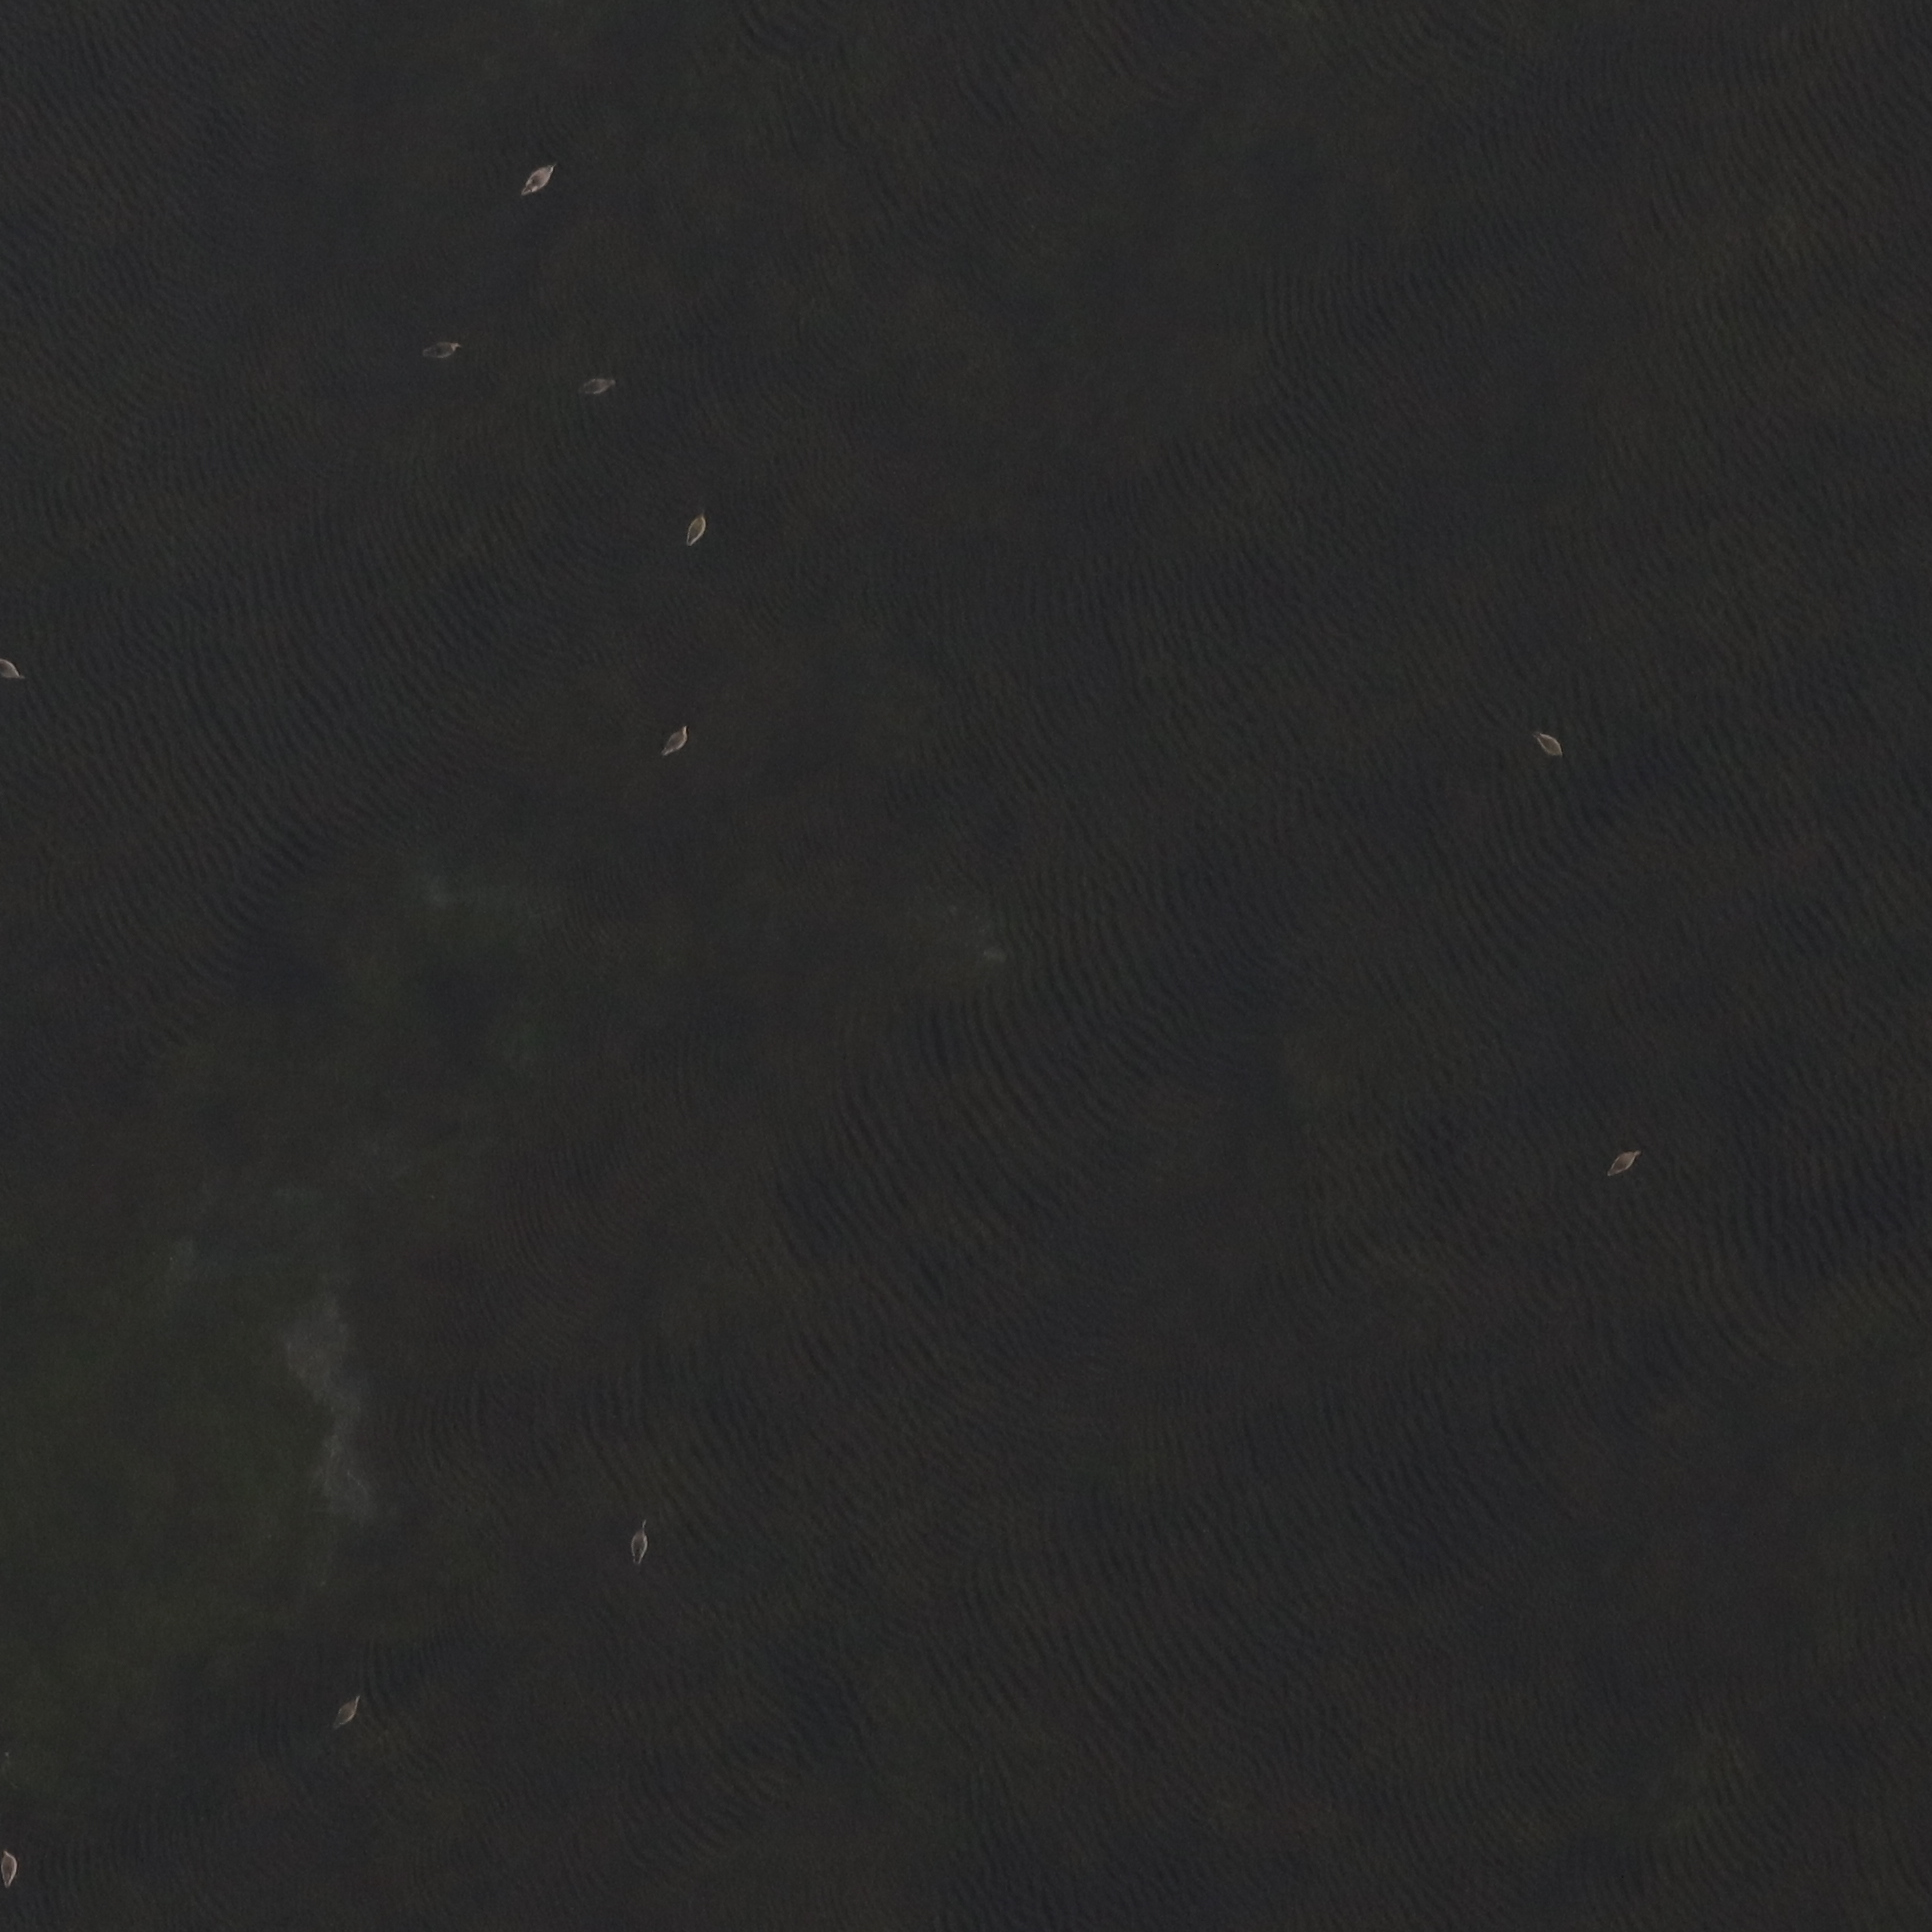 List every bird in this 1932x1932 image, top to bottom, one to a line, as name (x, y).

other bird (537, 178)
other bird (437, 351)
other bird (593, 385)
other bird (697, 530)
other bird (2, 670)
other bird (674, 744)
other bird (1553, 745)
other bird (1626, 1160)
other bird (639, 1542)
other bird (349, 1712)
other bird (8, 1869)